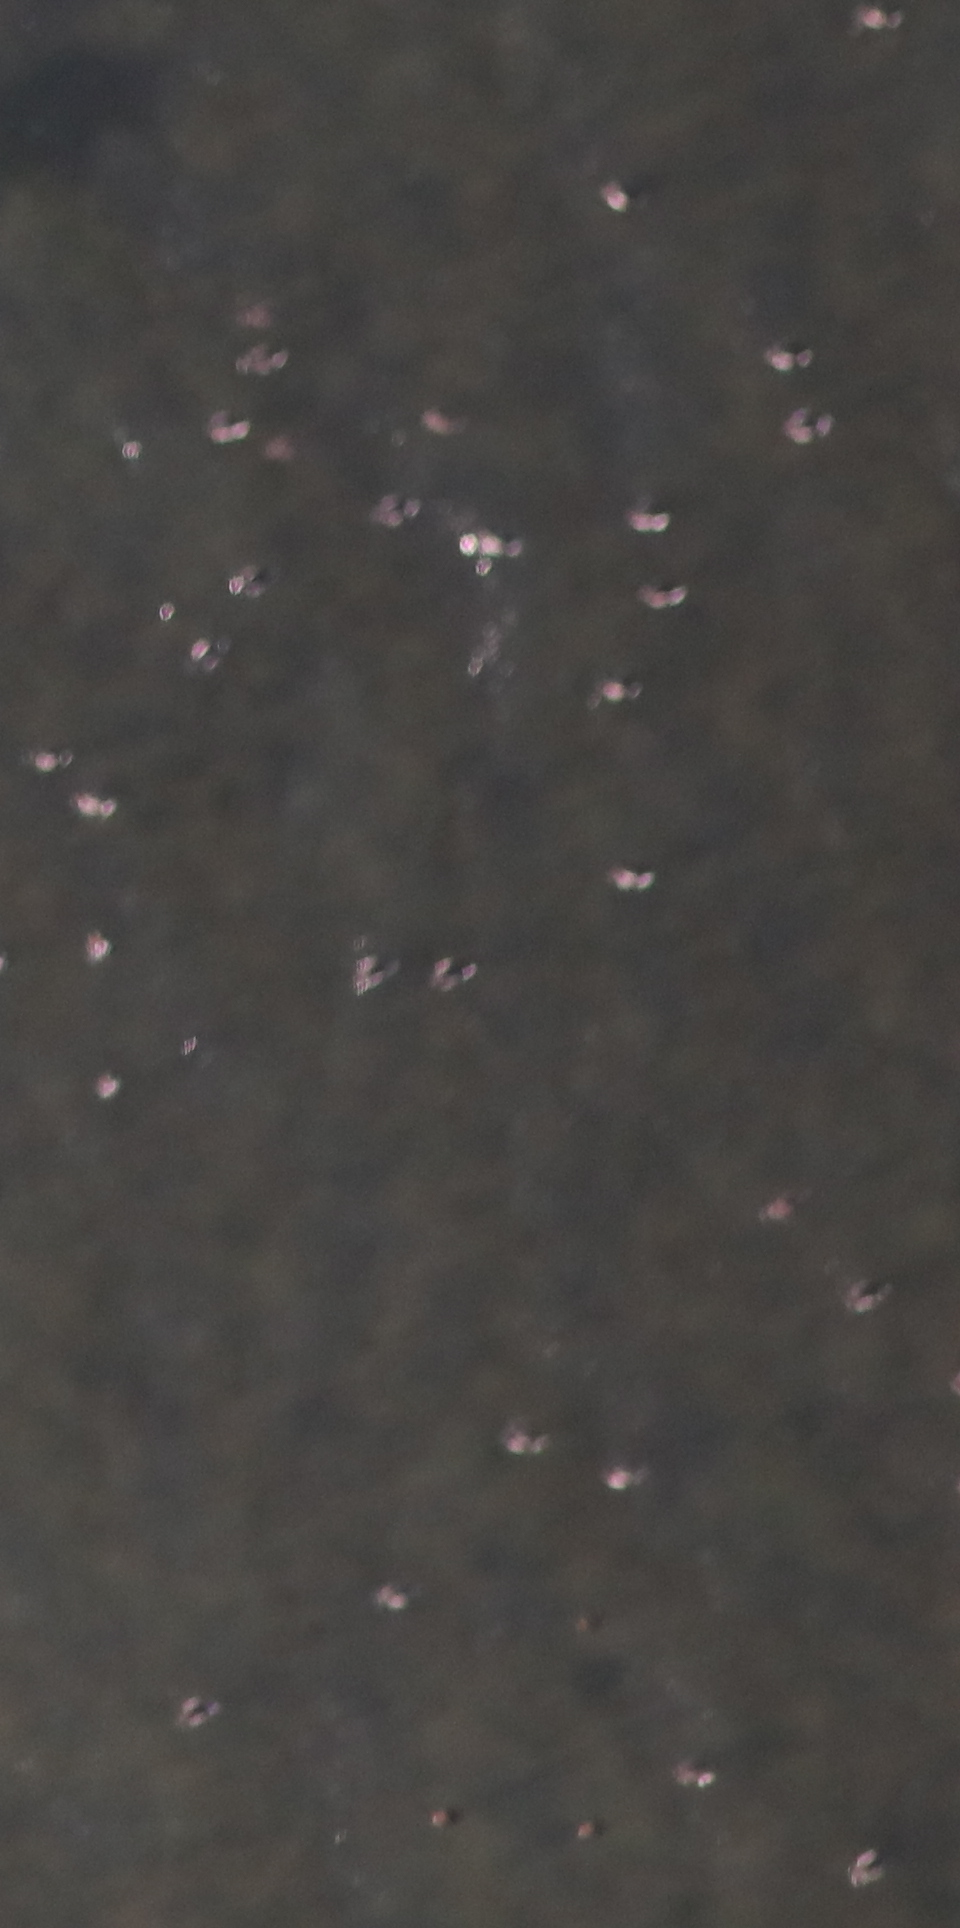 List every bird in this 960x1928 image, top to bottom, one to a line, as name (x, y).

brant (877, 15)
brant (617, 196)
brant (261, 315)
brant (787, 353)
brant (264, 361)
brant (442, 422)
brant (804, 424)
brant (224, 429)
brant (397, 508)
brant (646, 525)
brant (495, 541)
brant (261, 579)
brant (666, 591)
brant (206, 659)
brant (613, 691)
brant (45, 761)
brant (94, 802)
brant (633, 877)
brant (98, 948)
brant (376, 970)
brant (453, 973)
brant (108, 1087)
brant (784, 1206)
brant (867, 1297)
brant (523, 1440)
brant (624, 1477)
brant (395, 1596)
other bird (589, 1623)
brant (195, 1713)
brant (693, 1774)
other bird (442, 1820)
other bird (589, 1832)
brant (873, 1866)